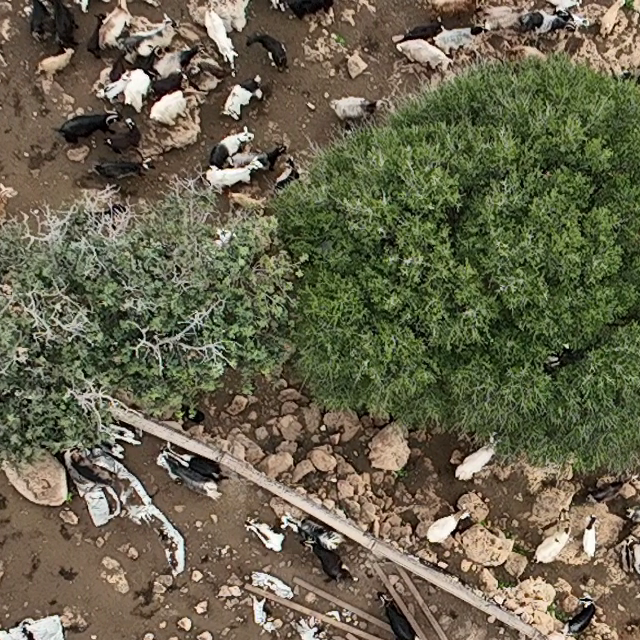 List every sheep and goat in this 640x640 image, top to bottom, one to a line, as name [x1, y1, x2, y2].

goat [28, 1, 51, 44]
goat [48, 1, 80, 46]
goat [286, 1, 336, 18]
goat [431, 1, 473, 13]
goat [601, 1, 628, 35]
goat [98, 2, 130, 48]
goat [474, 5, 529, 30]
goat [202, 8, 239, 69]
goat [520, 10, 575, 34]
goat [86, 15, 105, 59]
goat [120, 18, 176, 62]
goat [394, 18, 445, 41]
goat [432, 25, 486, 54]
goat [245, 34, 287, 73]
goat [156, 44, 202, 74]
goat [394, 44, 454, 73]
goat [506, 45, 546, 62]
goat [38, 46, 75, 77]
goat [110, 51, 127, 82]
goat [124, 68, 150, 112]
goat [97, 73, 130, 96]
goat [154, 74, 187, 94]
goat [220, 77, 262, 119]
goat [149, 89, 188, 128]
goat [328, 97, 386, 122]
goat [58, 110, 123, 148]
goat [107, 119, 141, 149]
goat [209, 130, 255, 169]
goat [224, 142, 285, 169]
goat [272, 156, 294, 186]
goat [206, 157, 259, 191]
goat [91, 158, 156, 179]
goat [0, 187, 16, 249]
goat [456, 432, 498, 480]
goat [97, 441, 126, 458]
goat [161, 442, 223, 476]
goat [64, 452, 113, 487]
goat [155, 452, 221, 498]
goat [591, 473, 639, 500]
goat [426, 505, 469, 544]
goat [623, 505, 639, 528]
goat [278, 512, 345, 547]
goat [244, 516, 284, 551]
goat [582, 516, 597, 559]
goat [529, 524, 572, 566]
goat [301, 538, 356, 583]
goat [619, 540, 634, 573]
goat [375, 591, 418, 639]
goat [567, 594, 597, 634]